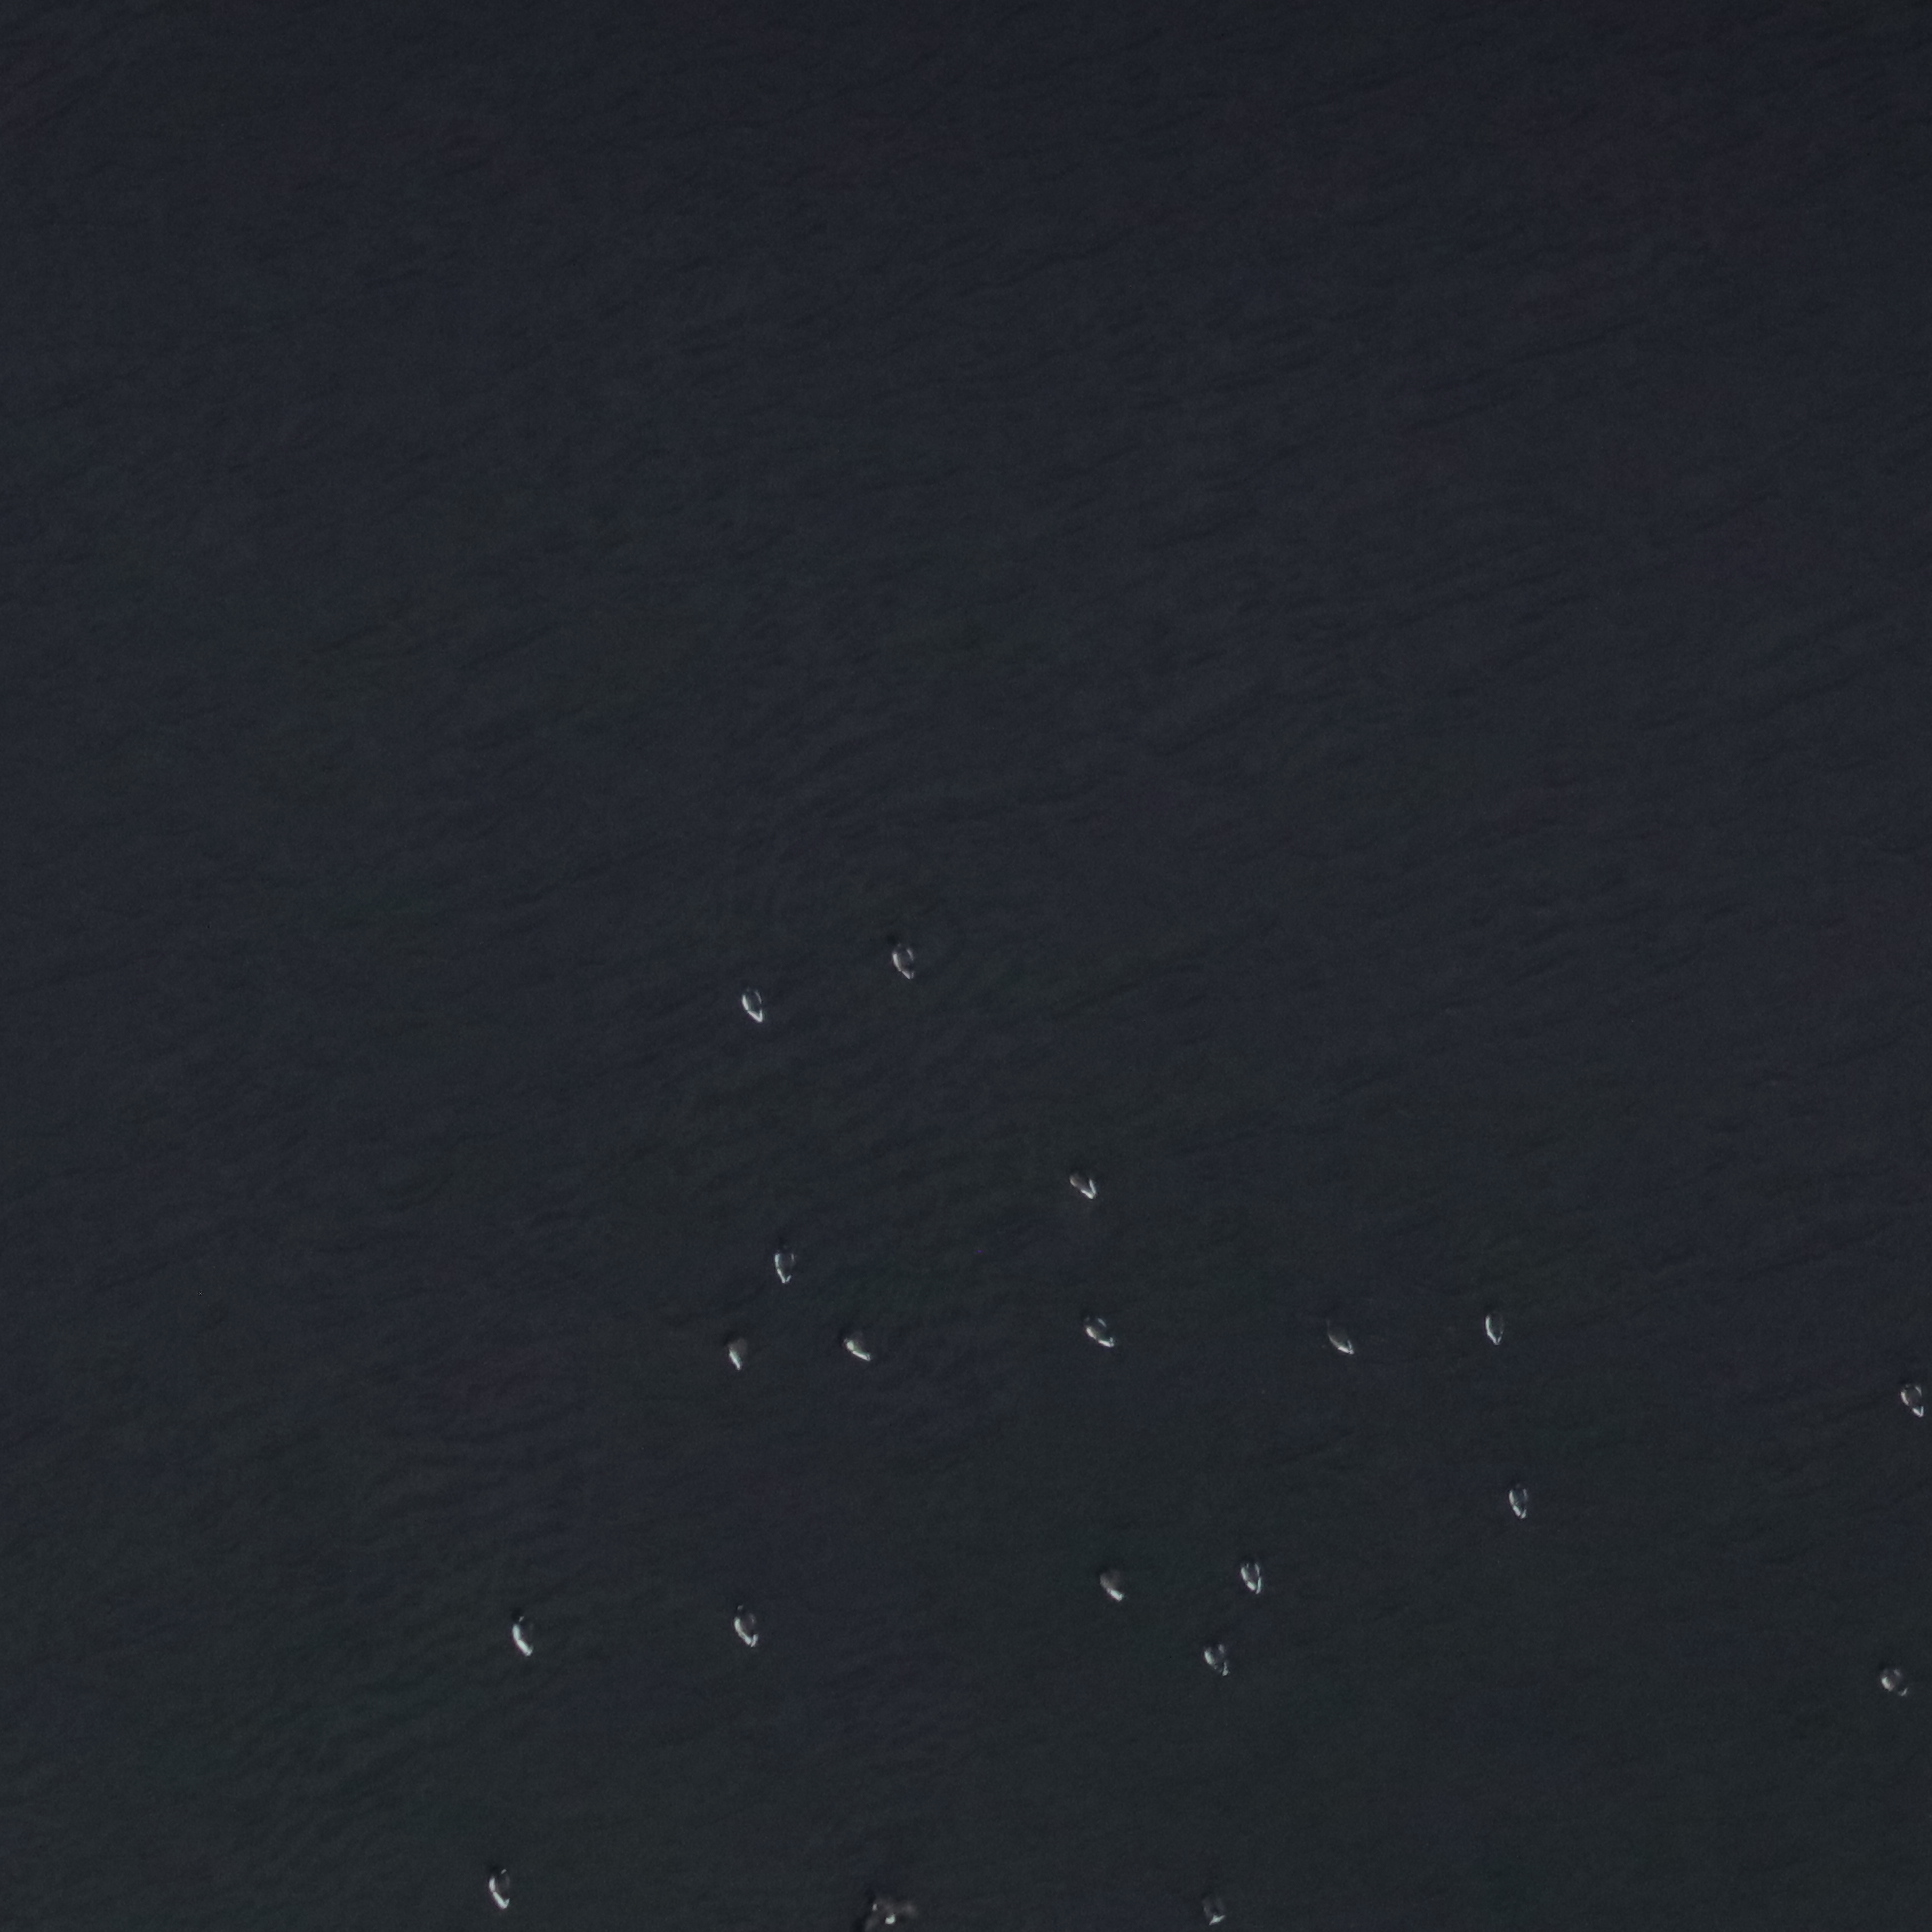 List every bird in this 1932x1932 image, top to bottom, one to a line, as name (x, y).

brant (904, 961)
brant (753, 1003)
brant (1077, 1180)
brant (784, 1262)
brant (1496, 1324)
brant (1097, 1332)
brant (1340, 1336)
brant (860, 1345)
brant (738, 1349)
brant (1912, 1399)
brant (1518, 1500)
brant (1251, 1575)
brant (1110, 1583)
brant (747, 1626)
brant (524, 1633)
brant (1218, 1660)
brant (1892, 1678)
brant (500, 1886)
brant (1214, 1908)
brant (885, 1911)